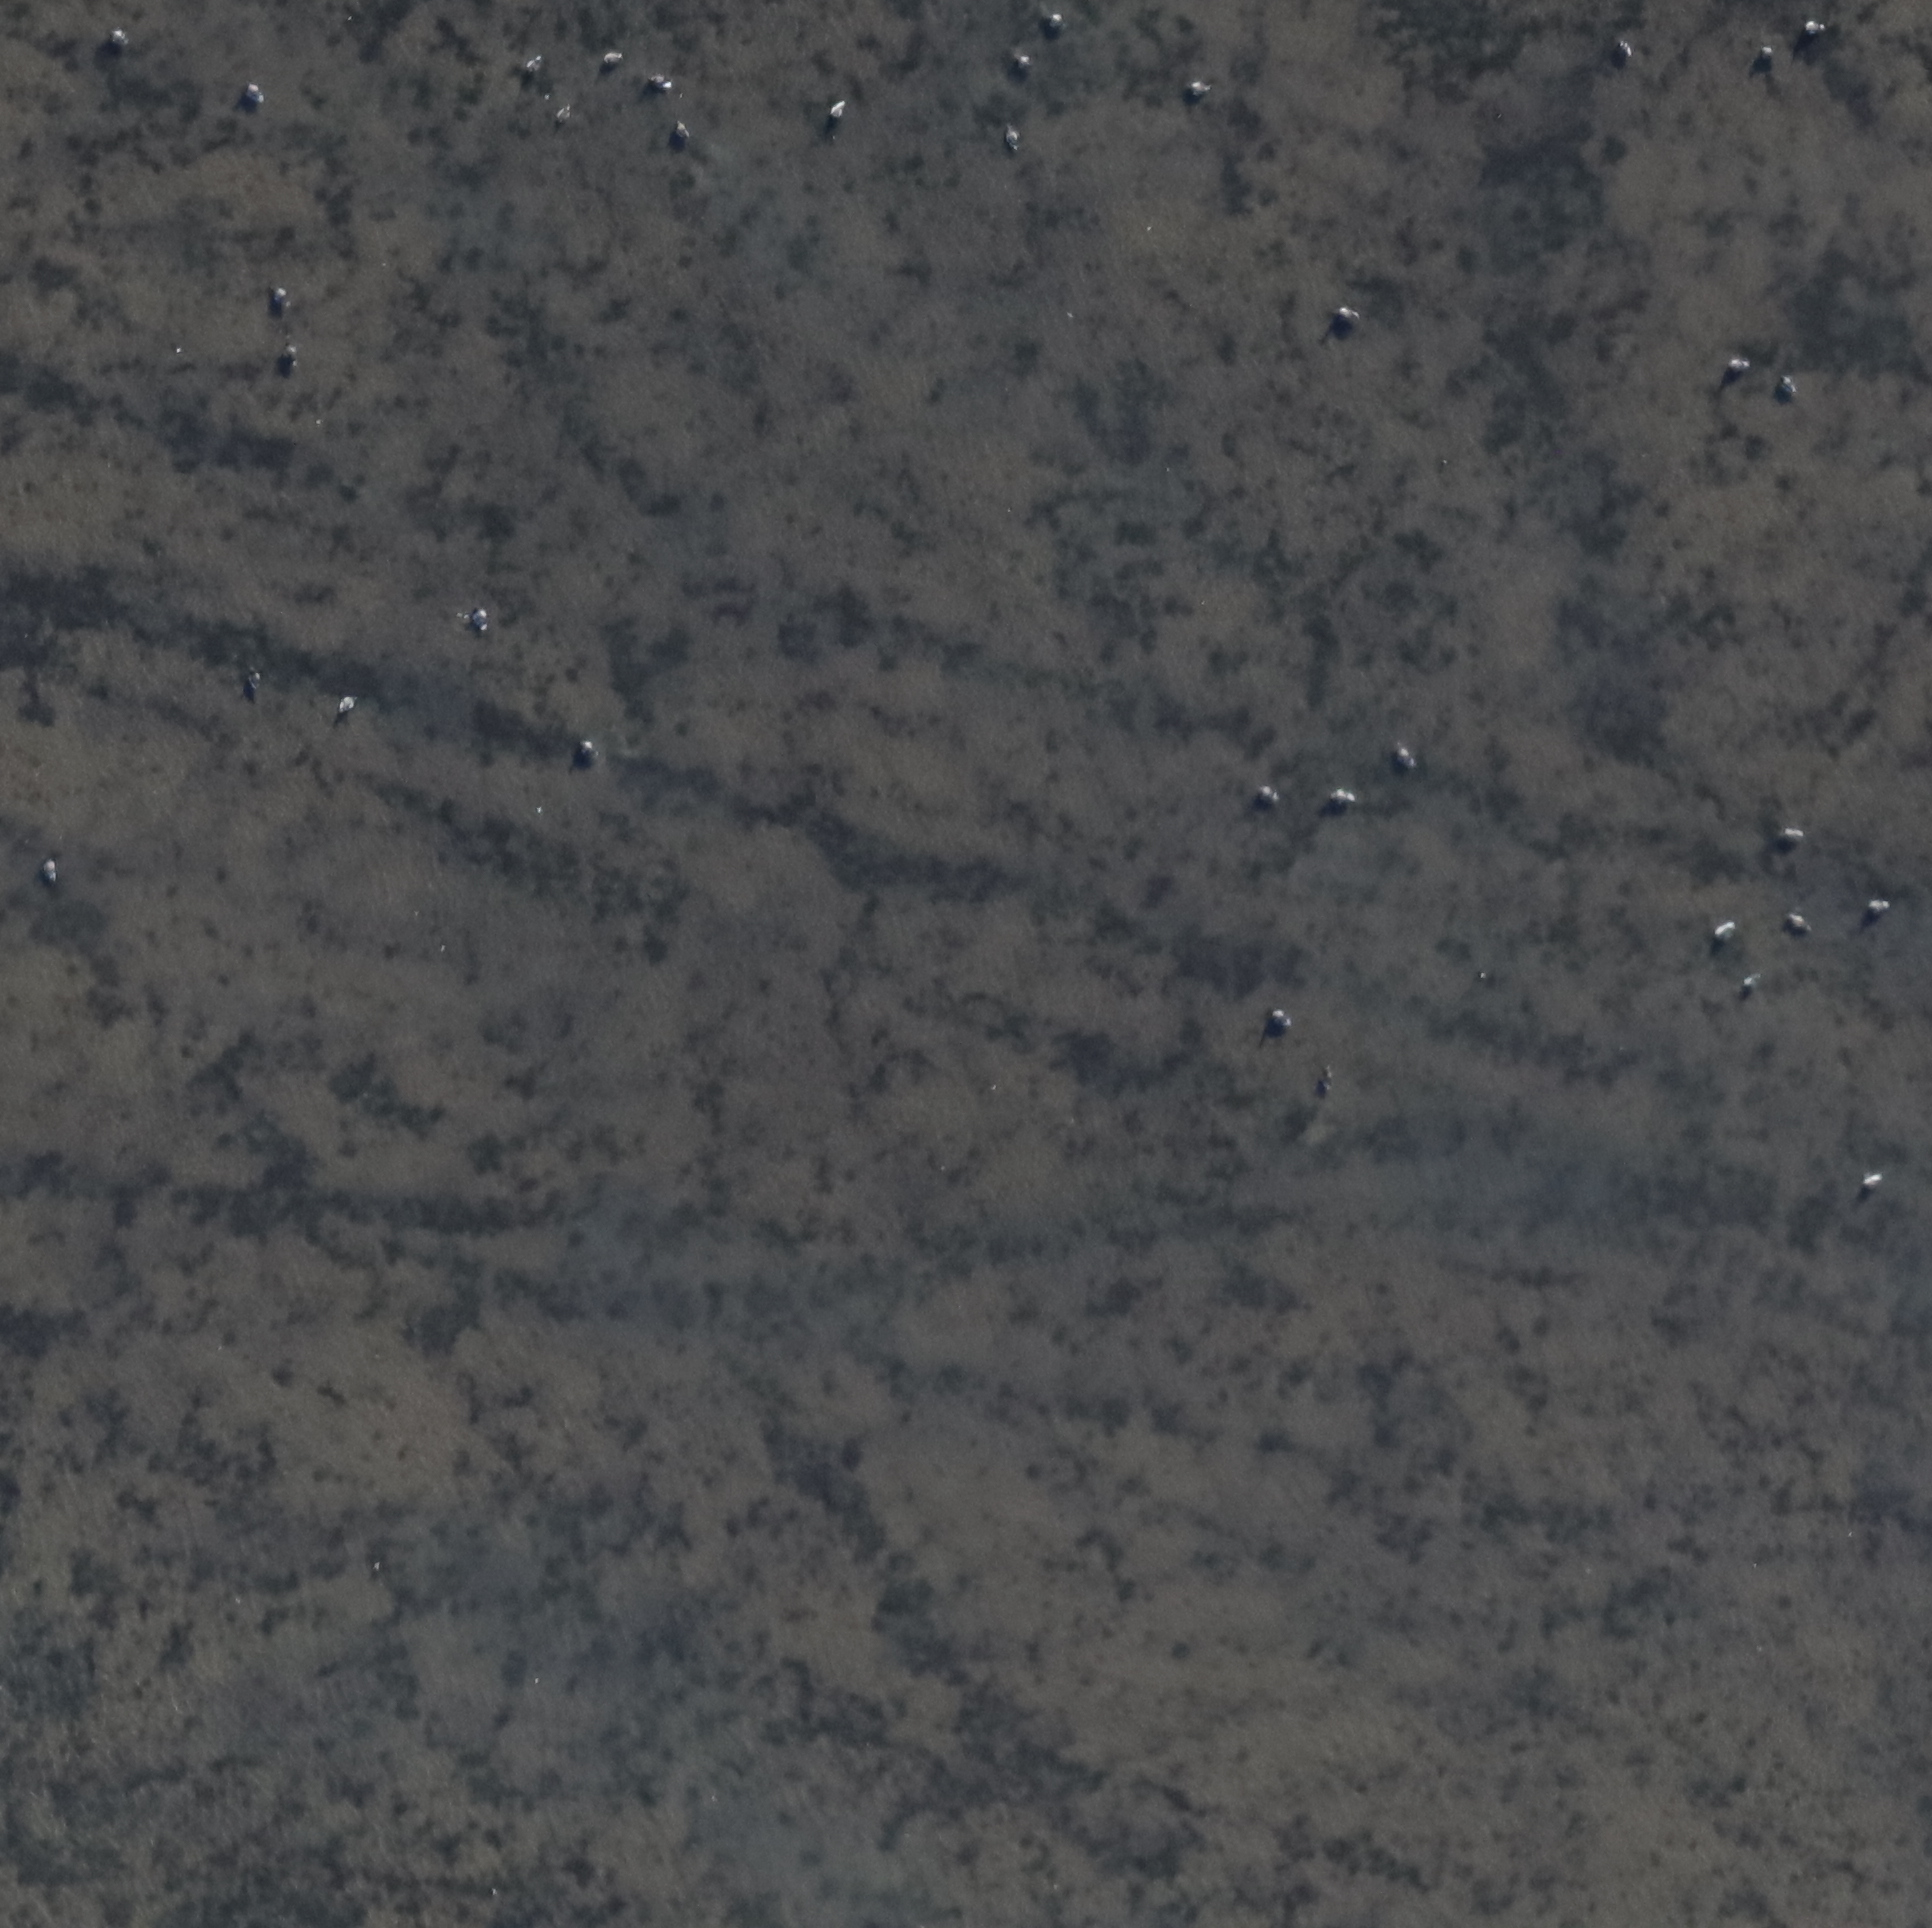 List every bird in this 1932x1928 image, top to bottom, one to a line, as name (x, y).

brant (1051, 17)
brant (1814, 28)
brant (119, 38)
brant (1625, 46)
brant (1766, 53)
brant (612, 57)
brant (1021, 61)
brant (534, 66)
brant (661, 82)
brant (1199, 88)
brant (255, 92)
brant (838, 111)
brant (564, 115)
brant (682, 130)
brant (1012, 136)
brant (282, 294)
brant (1348, 315)
brant (290, 352)
brant (1738, 365)
brant (1788, 385)
brant (480, 619)
brant (255, 679)
brant (347, 705)
brant (587, 748)
brant (1407, 758)
brant (1269, 796)
brant (1344, 797)
brant (1791, 833)
brant (49, 870)
brant (1877, 905)
brant (1798, 922)
brant (1725, 932)
brant (1751, 982)
brant (1282, 1019)
brant (1325, 1080)
brant (1872, 1180)